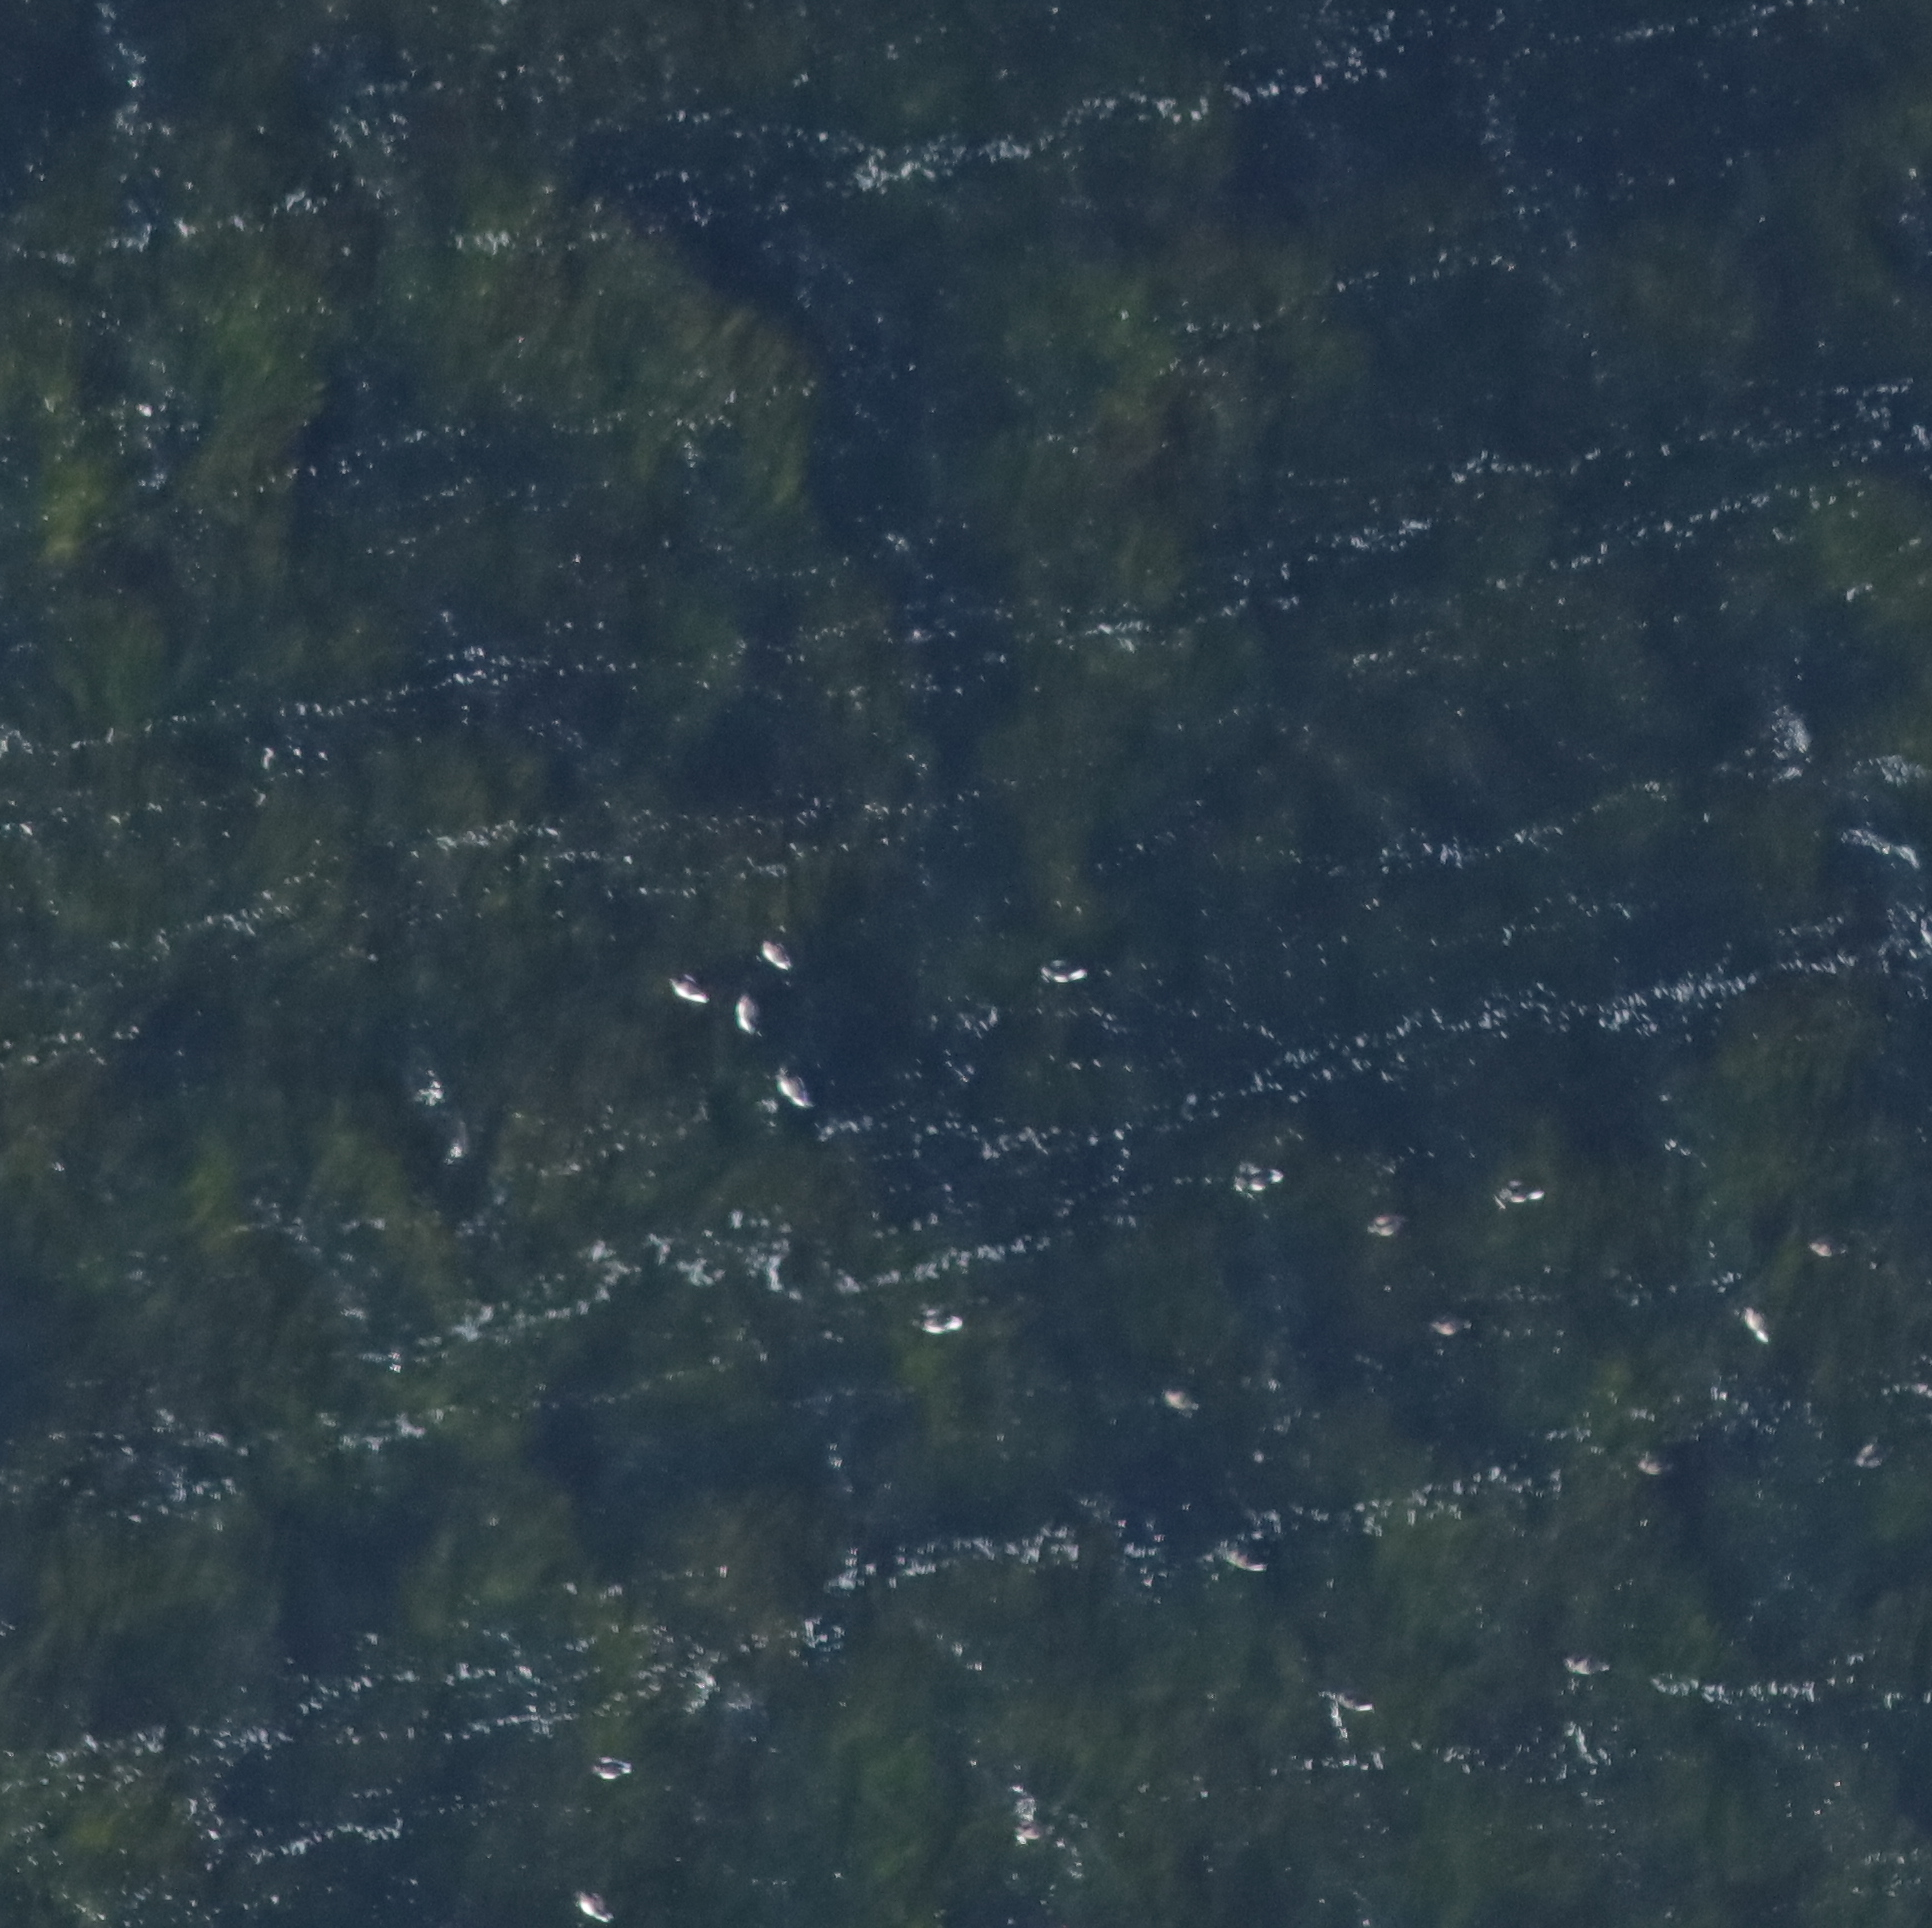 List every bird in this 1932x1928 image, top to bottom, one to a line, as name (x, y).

brant (777, 951)
brant (1065, 972)
brant (689, 987)
brant (750, 1014)
brant (792, 1087)
brant (1258, 1179)
brant (1517, 1191)
brant (1389, 1224)
brant (1833, 1250)
brant (938, 1320)
brant (1755, 1321)
brant (1452, 1322)
brant (1180, 1398)
brant (1872, 1458)
brant (1247, 1558)
brant (1589, 1666)
brant (1355, 1703)
brant (610, 1767)
brant (597, 1903)